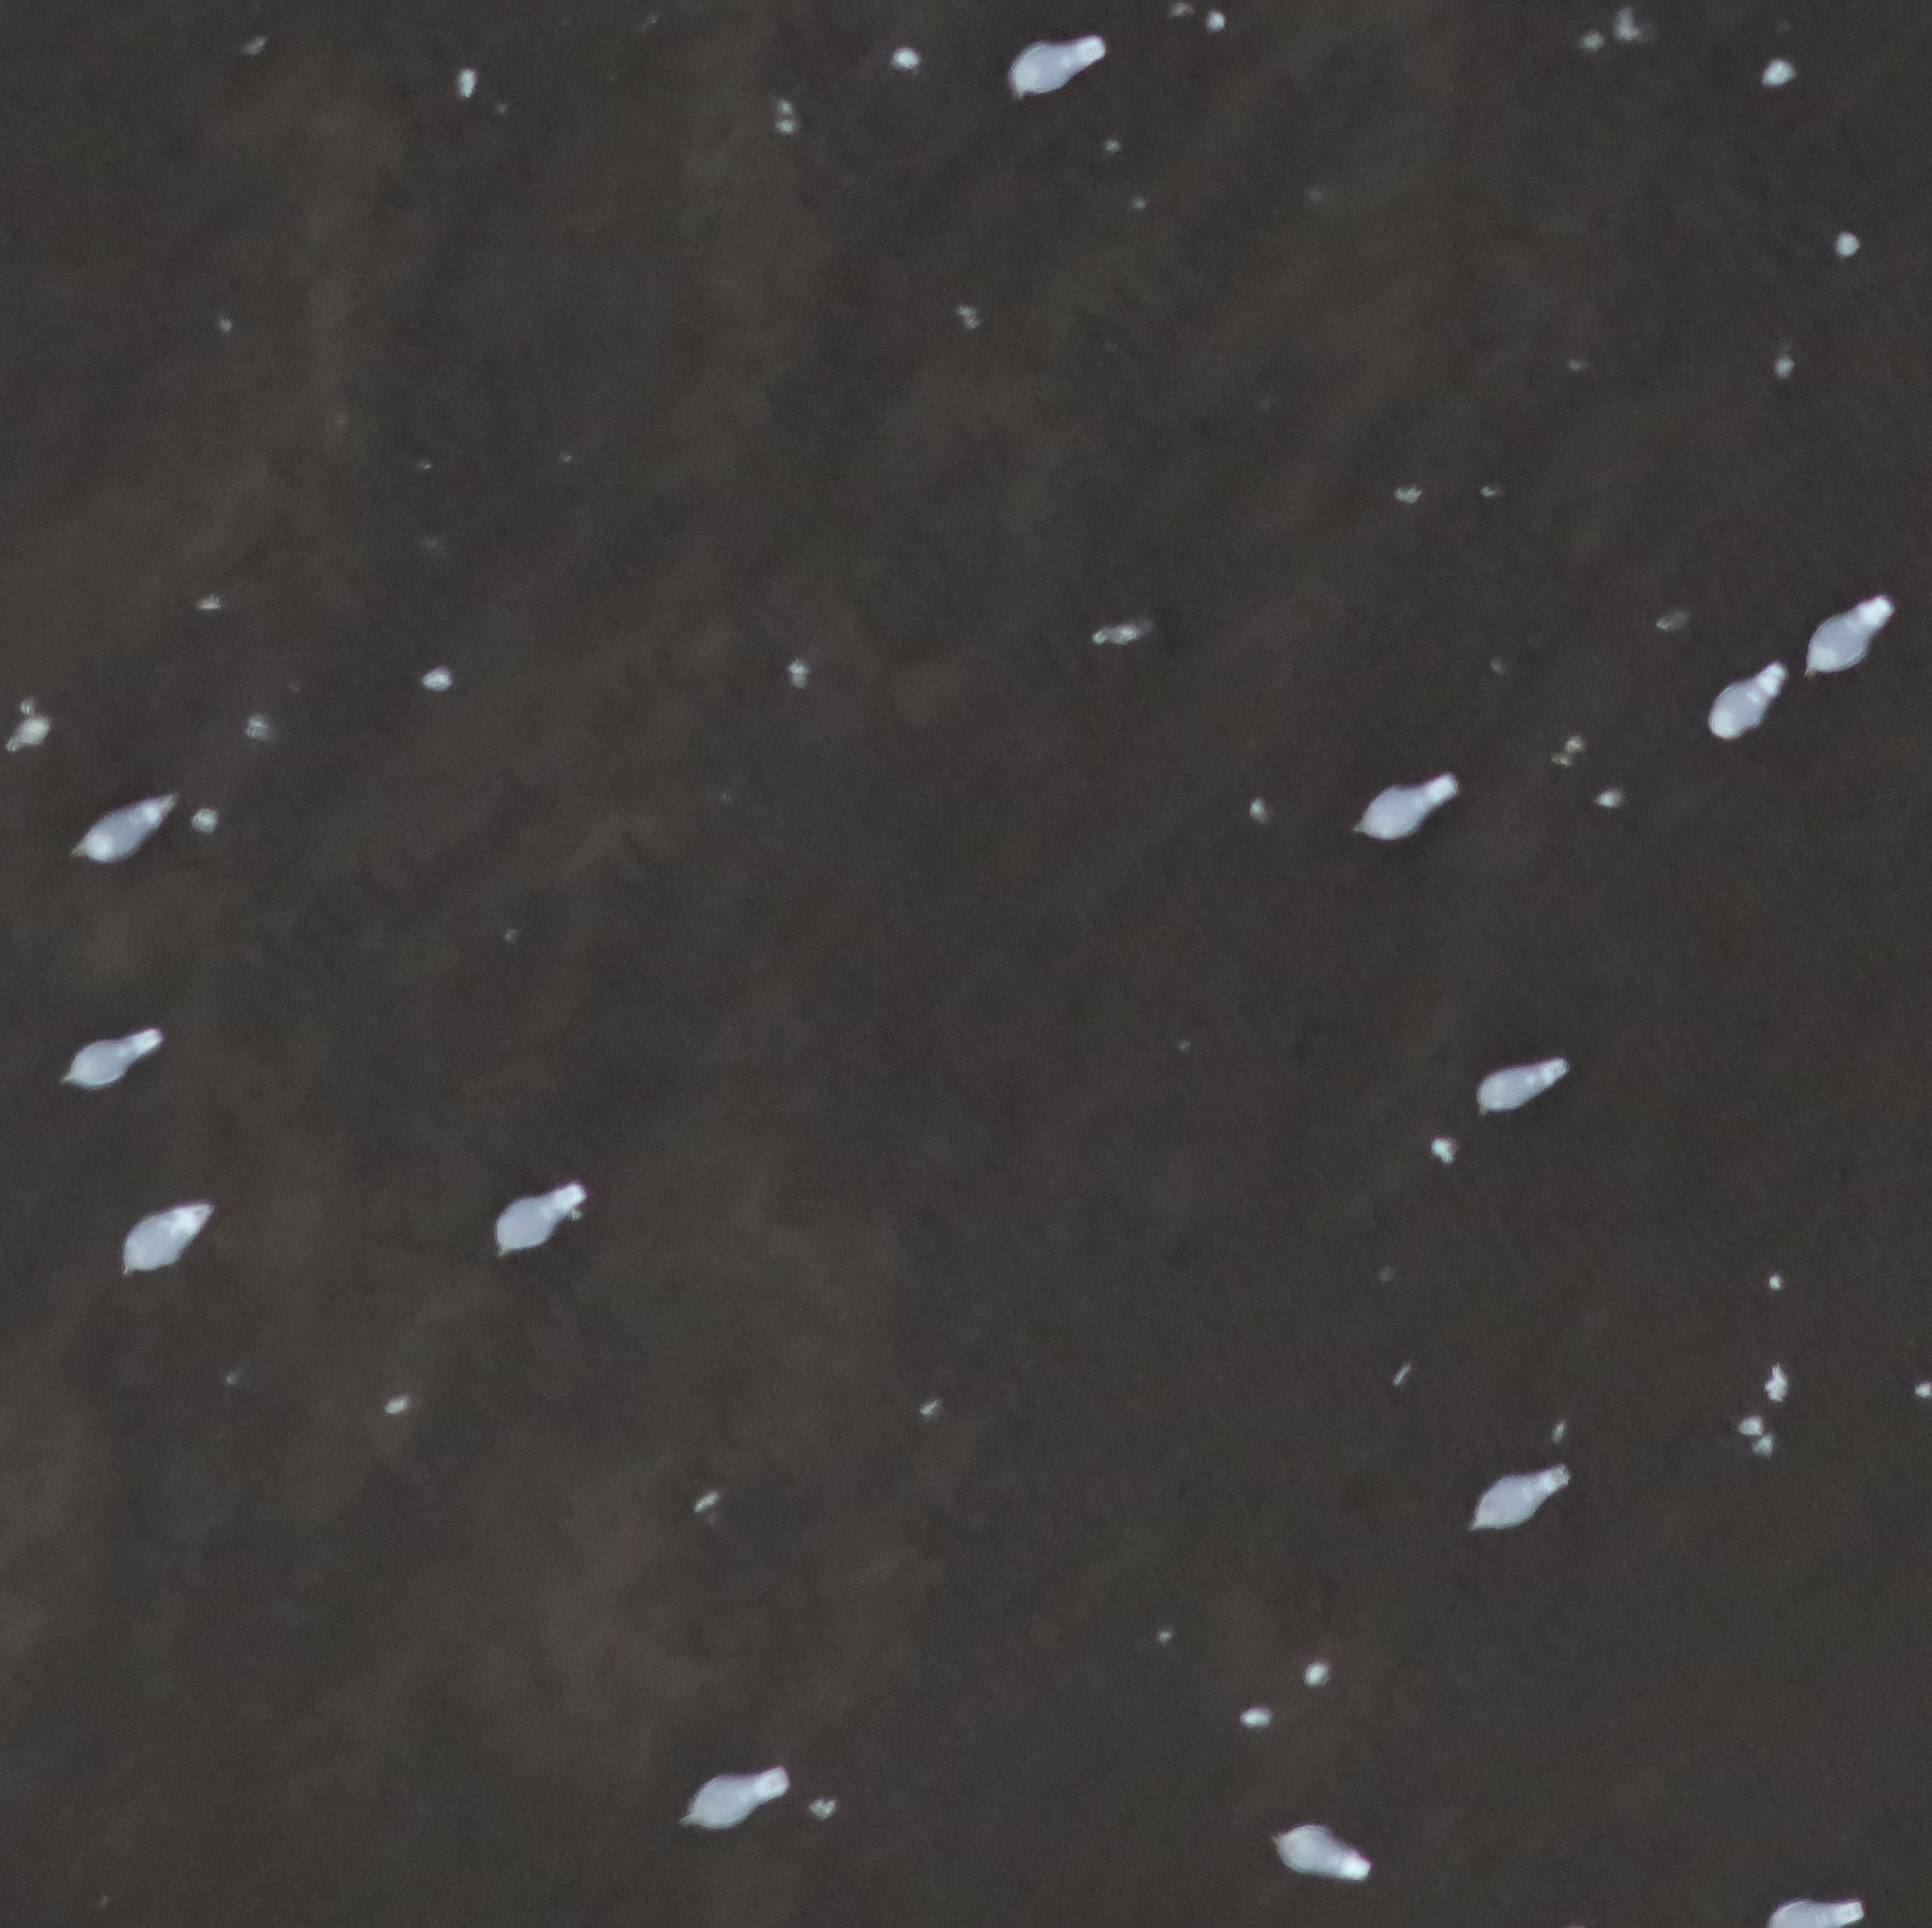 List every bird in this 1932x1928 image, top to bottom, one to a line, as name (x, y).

emperor goose (1043, 68)
emperor goose (1839, 640)
emperor goose (1745, 706)
emperor goose (1403, 815)
emperor goose (122, 824)
emperor goose (84, 1060)
emperor goose (1512, 1092)
emperor goose (537, 1214)
emperor goose (154, 1240)
emperor goose (1514, 1502)
emperor goose (727, 1811)
emperor goose (1311, 1830)
emperor goose (1818, 1915)